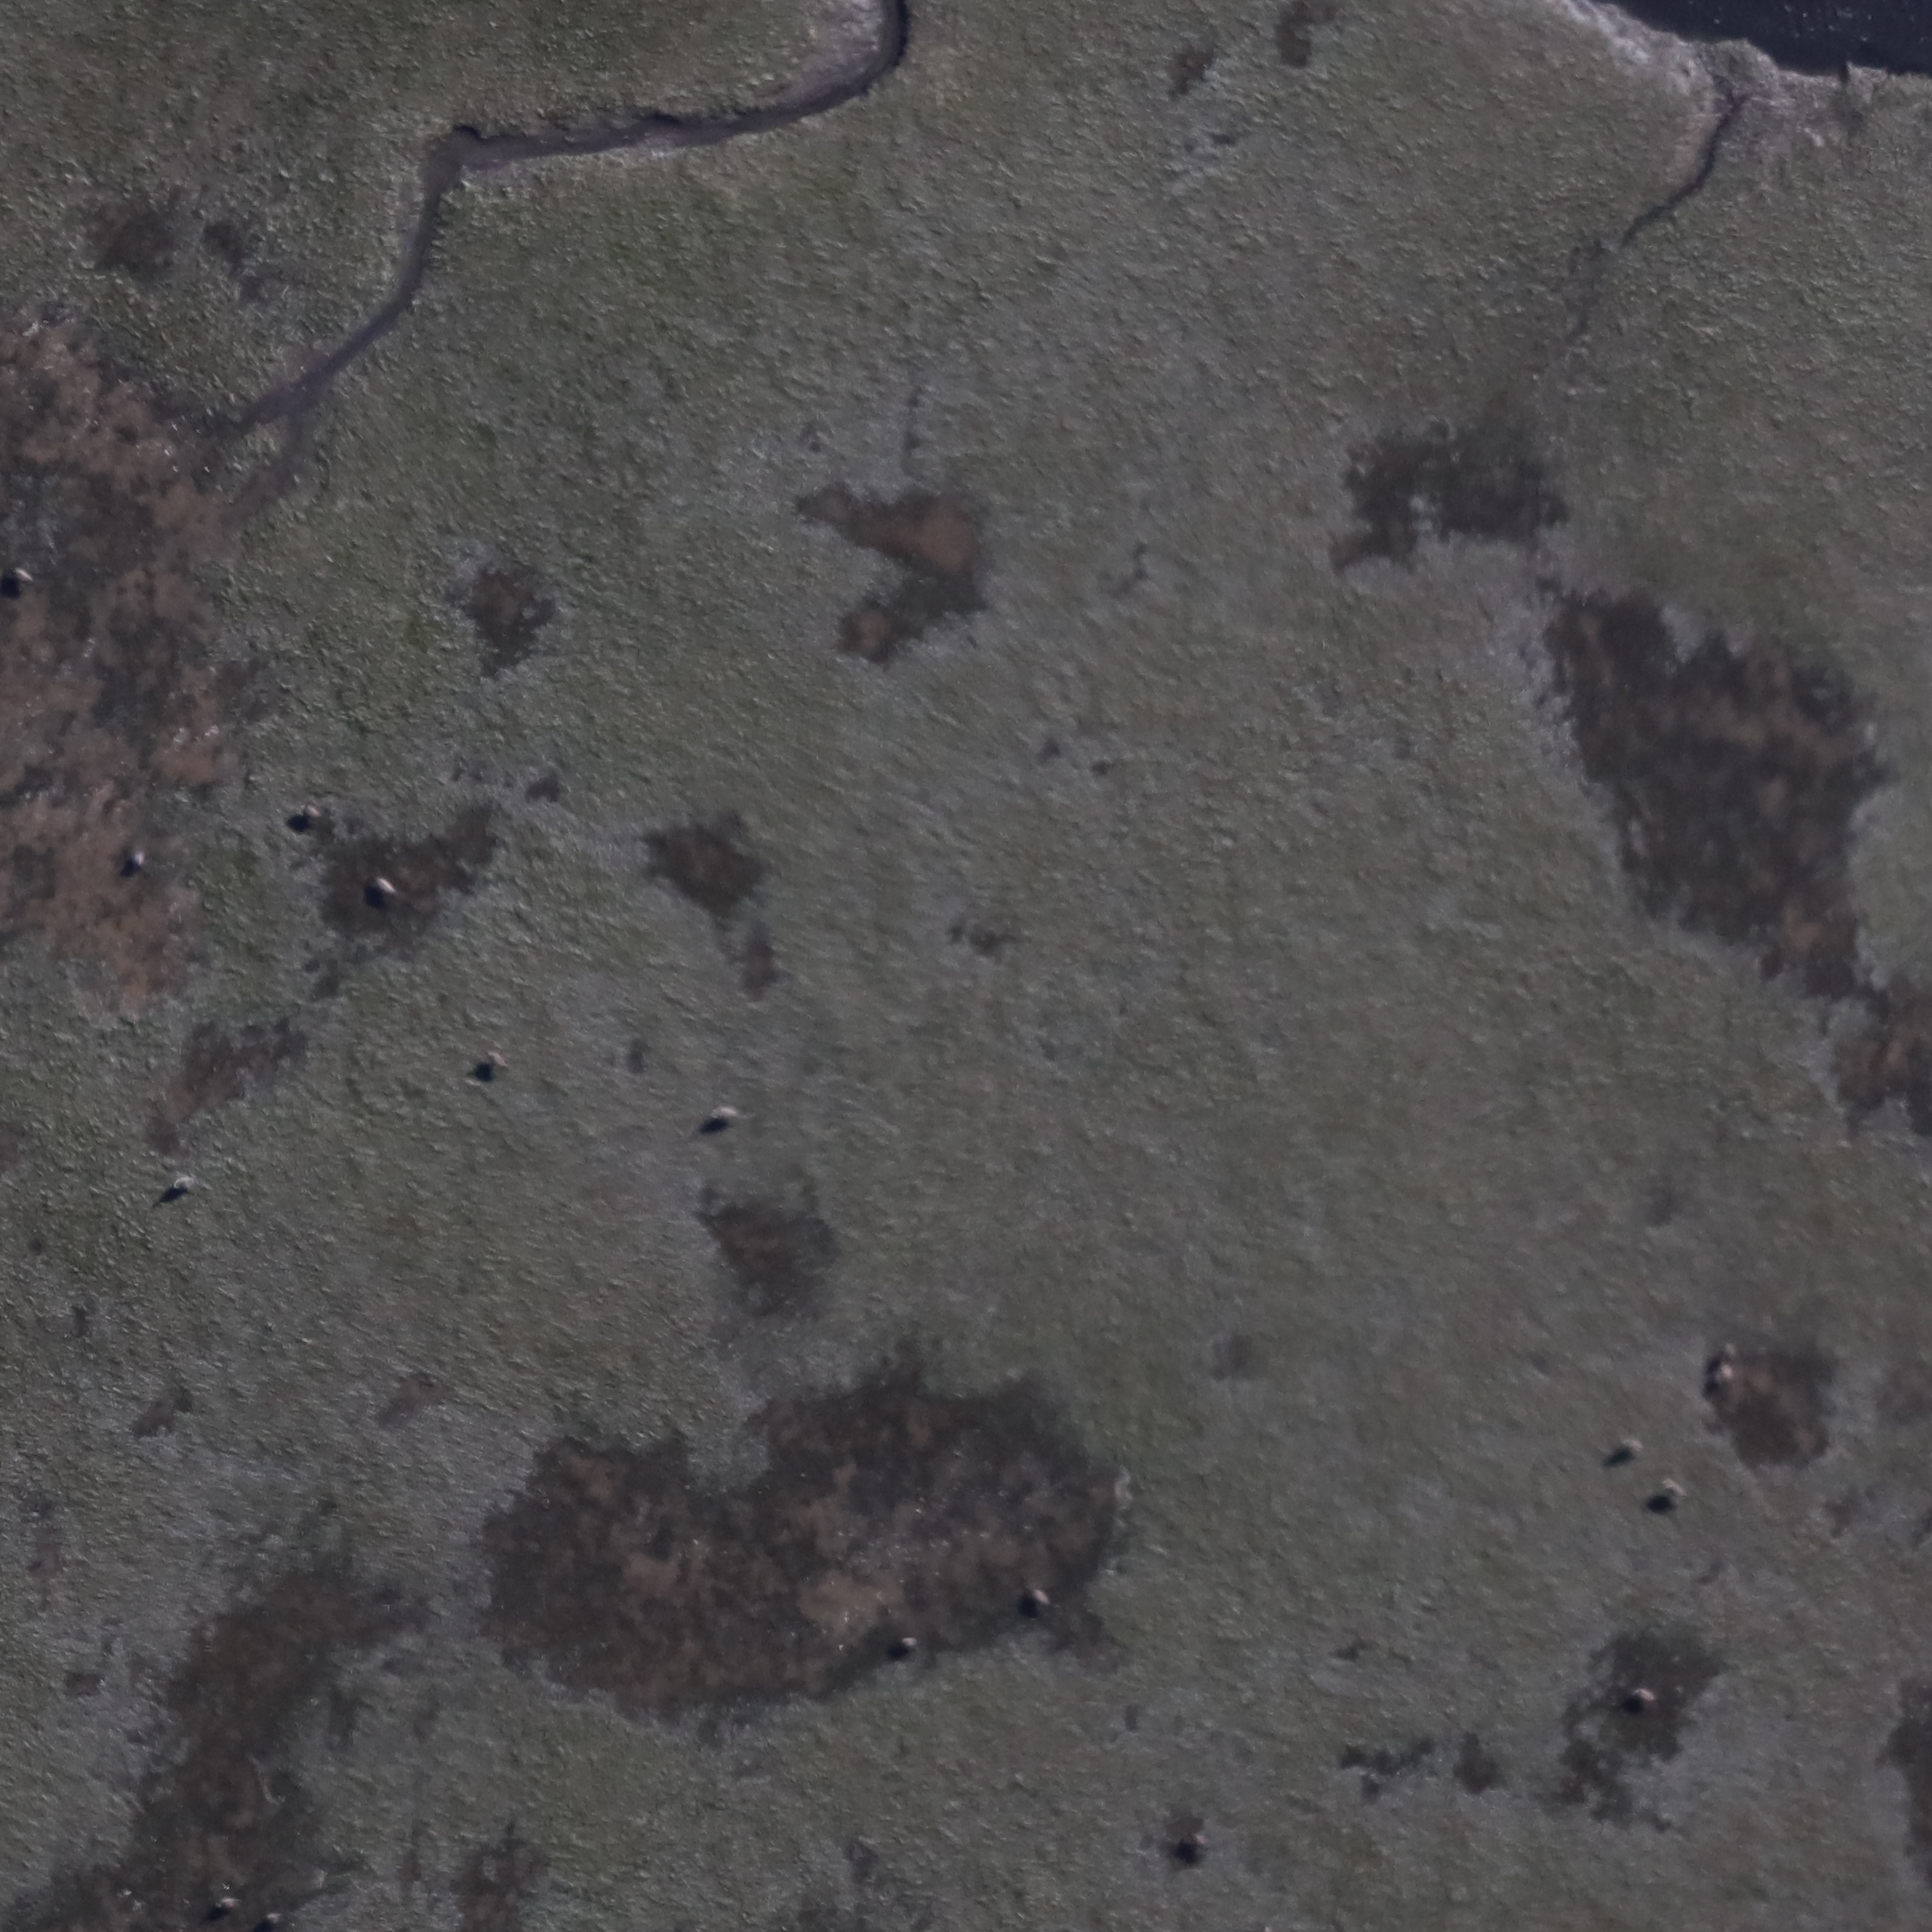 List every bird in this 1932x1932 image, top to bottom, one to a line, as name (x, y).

Canada goose (20, 576)
Canada goose (310, 814)
Canada goose (138, 858)
Canada goose (384, 886)
Canada goose (500, 1061)
Canada goose (730, 1112)
Canada goose (187, 1183)
Canada goose (1728, 1351)
Canada goose (1722, 1382)
Canada goose (1633, 1449)
Canada goose (1675, 1492)
Canada goose (1039, 1601)
Canada goose (907, 1645)
Canada goose (1644, 1698)
Canada goose (1199, 1840)
Canada goose (229, 1900)
Canada goose (271, 1918)